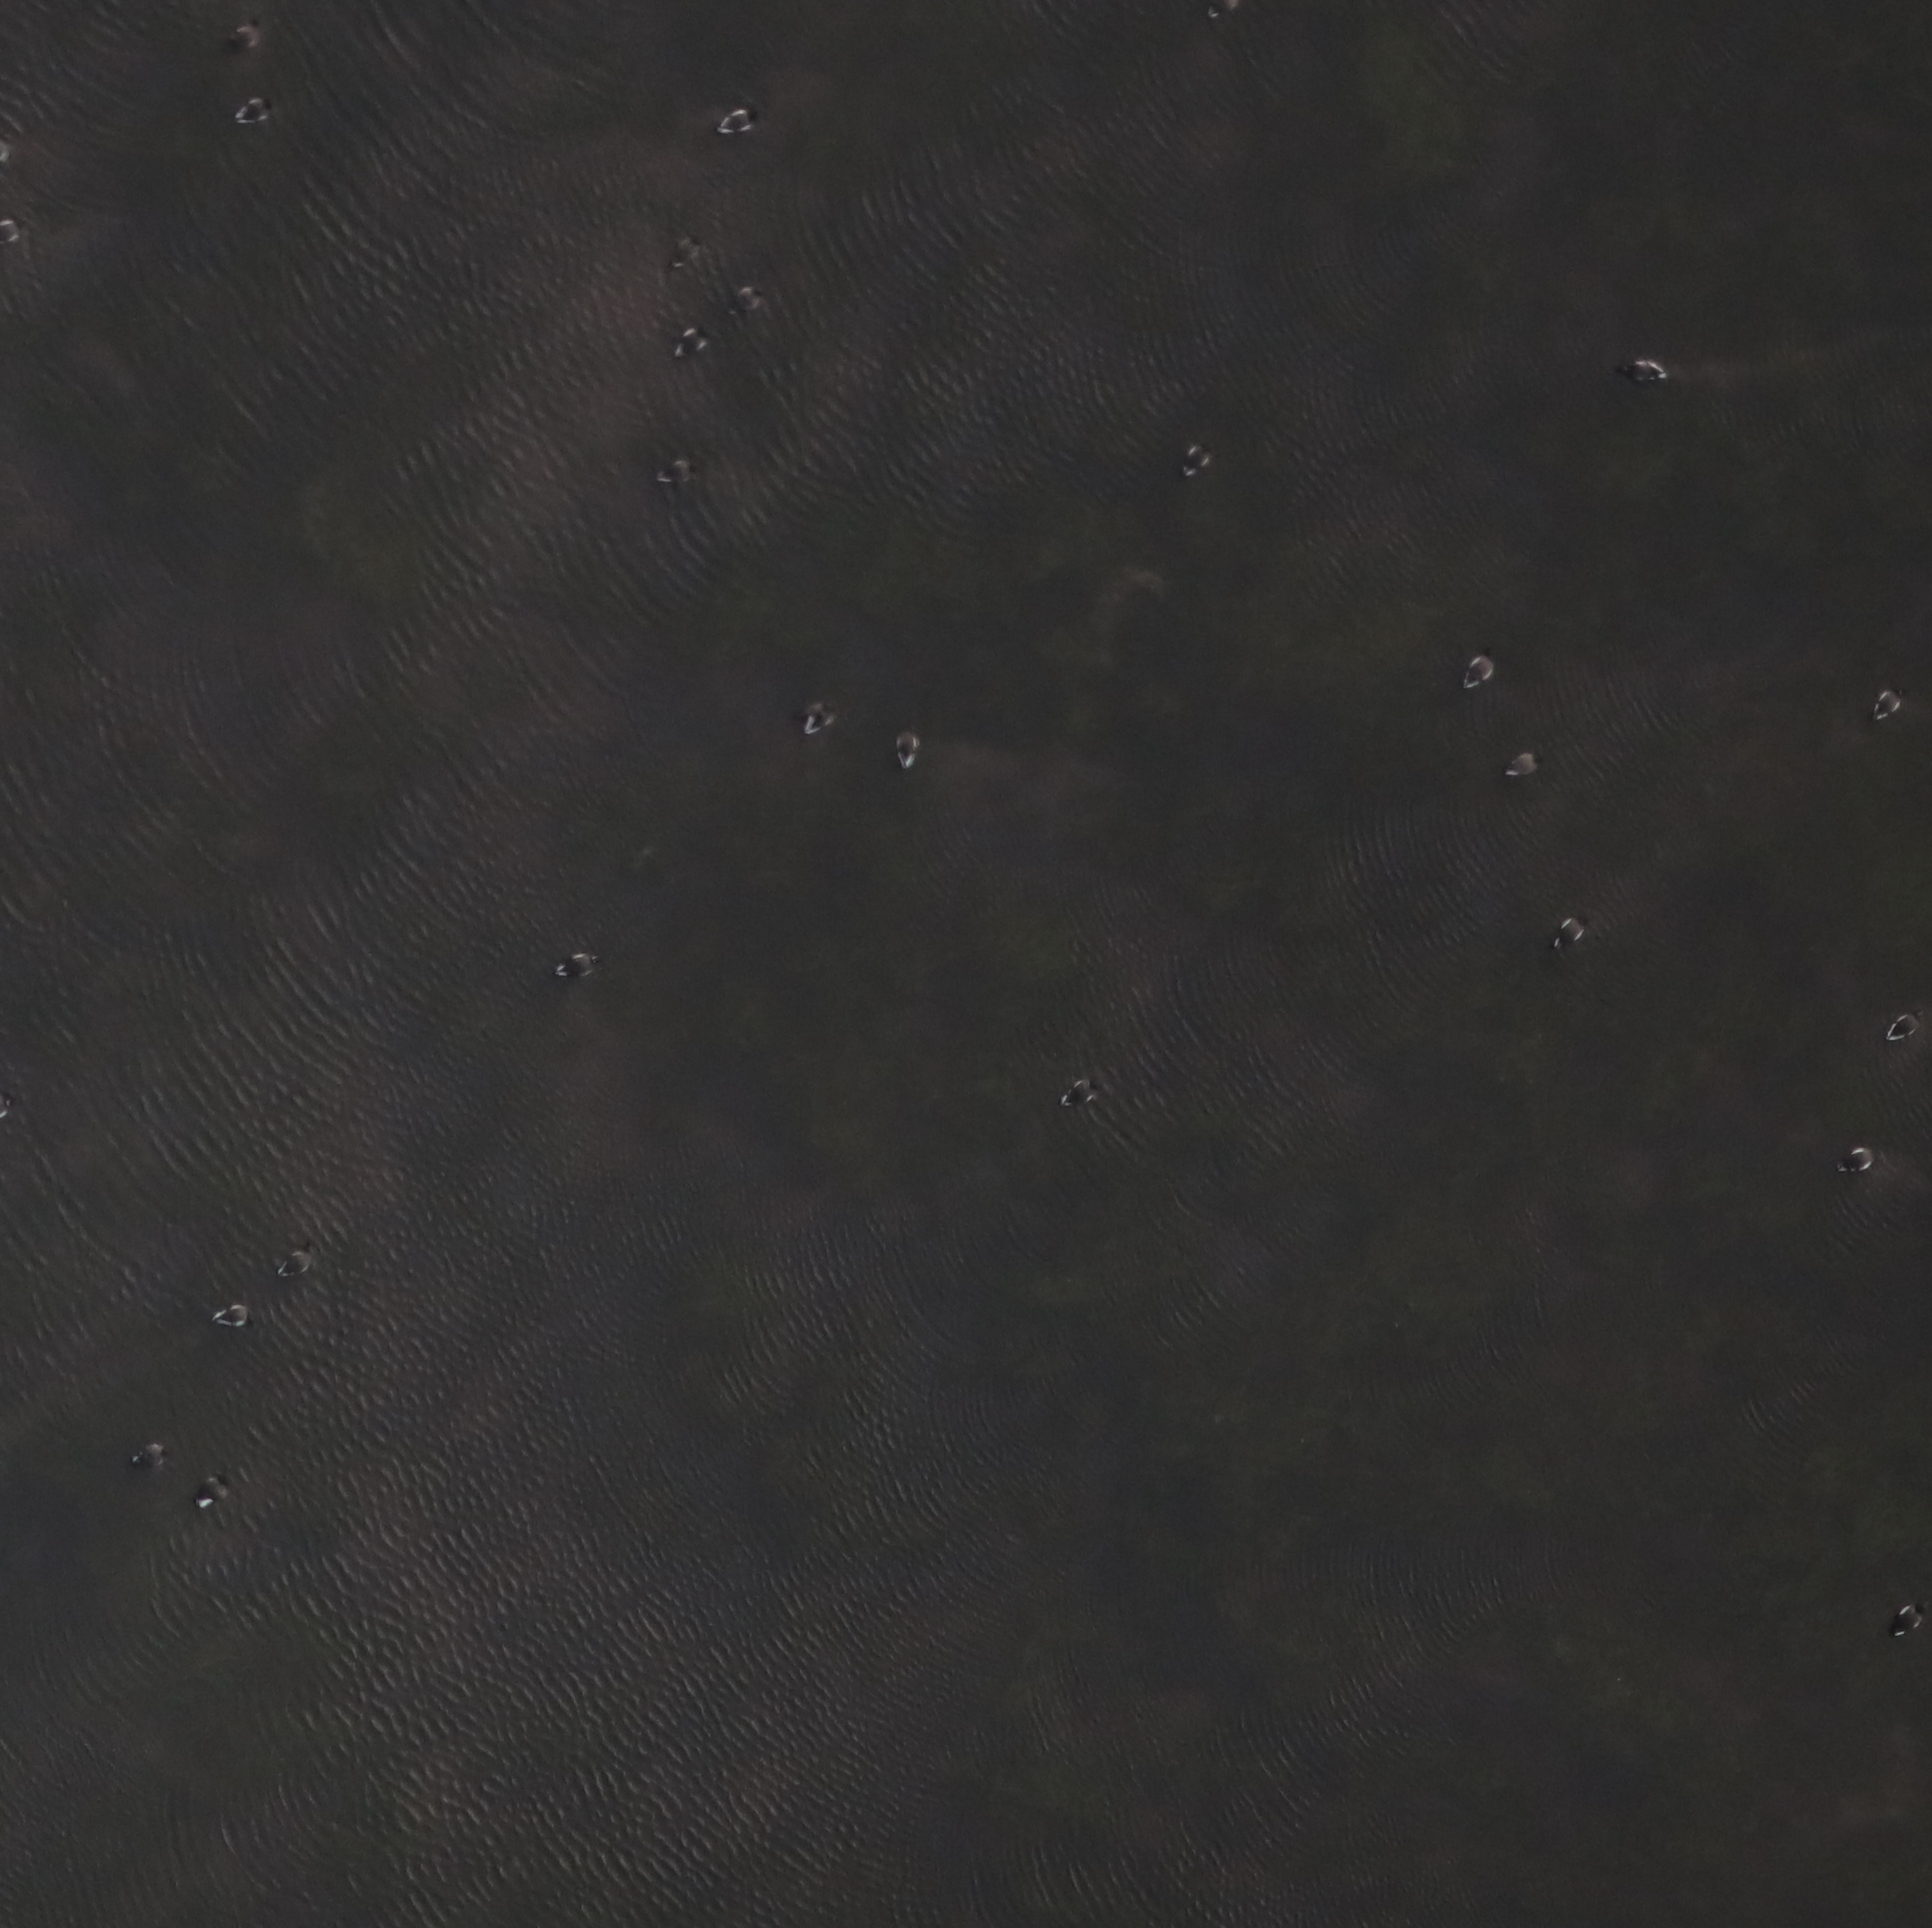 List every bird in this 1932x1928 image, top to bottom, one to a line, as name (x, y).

brant (1227, 0)
brant (240, 42)
brant (256, 109)
brant (737, 123)
brant (5, 229)
brant (684, 245)
brant (748, 299)
brant (693, 341)
brant (1644, 370)
brant (1195, 461)
brant (680, 471)
brant (1478, 670)
brant (1888, 700)
brant (818, 718)
brant (906, 745)
brant (1522, 765)
brant (1569, 932)
brant (580, 964)
brant (1906, 1026)
brant (1080, 1096)
brant (1858, 1159)
brant (301, 1262)
brant (234, 1315)
brant (152, 1454)
brant (214, 1490)
brant (1907, 1619)